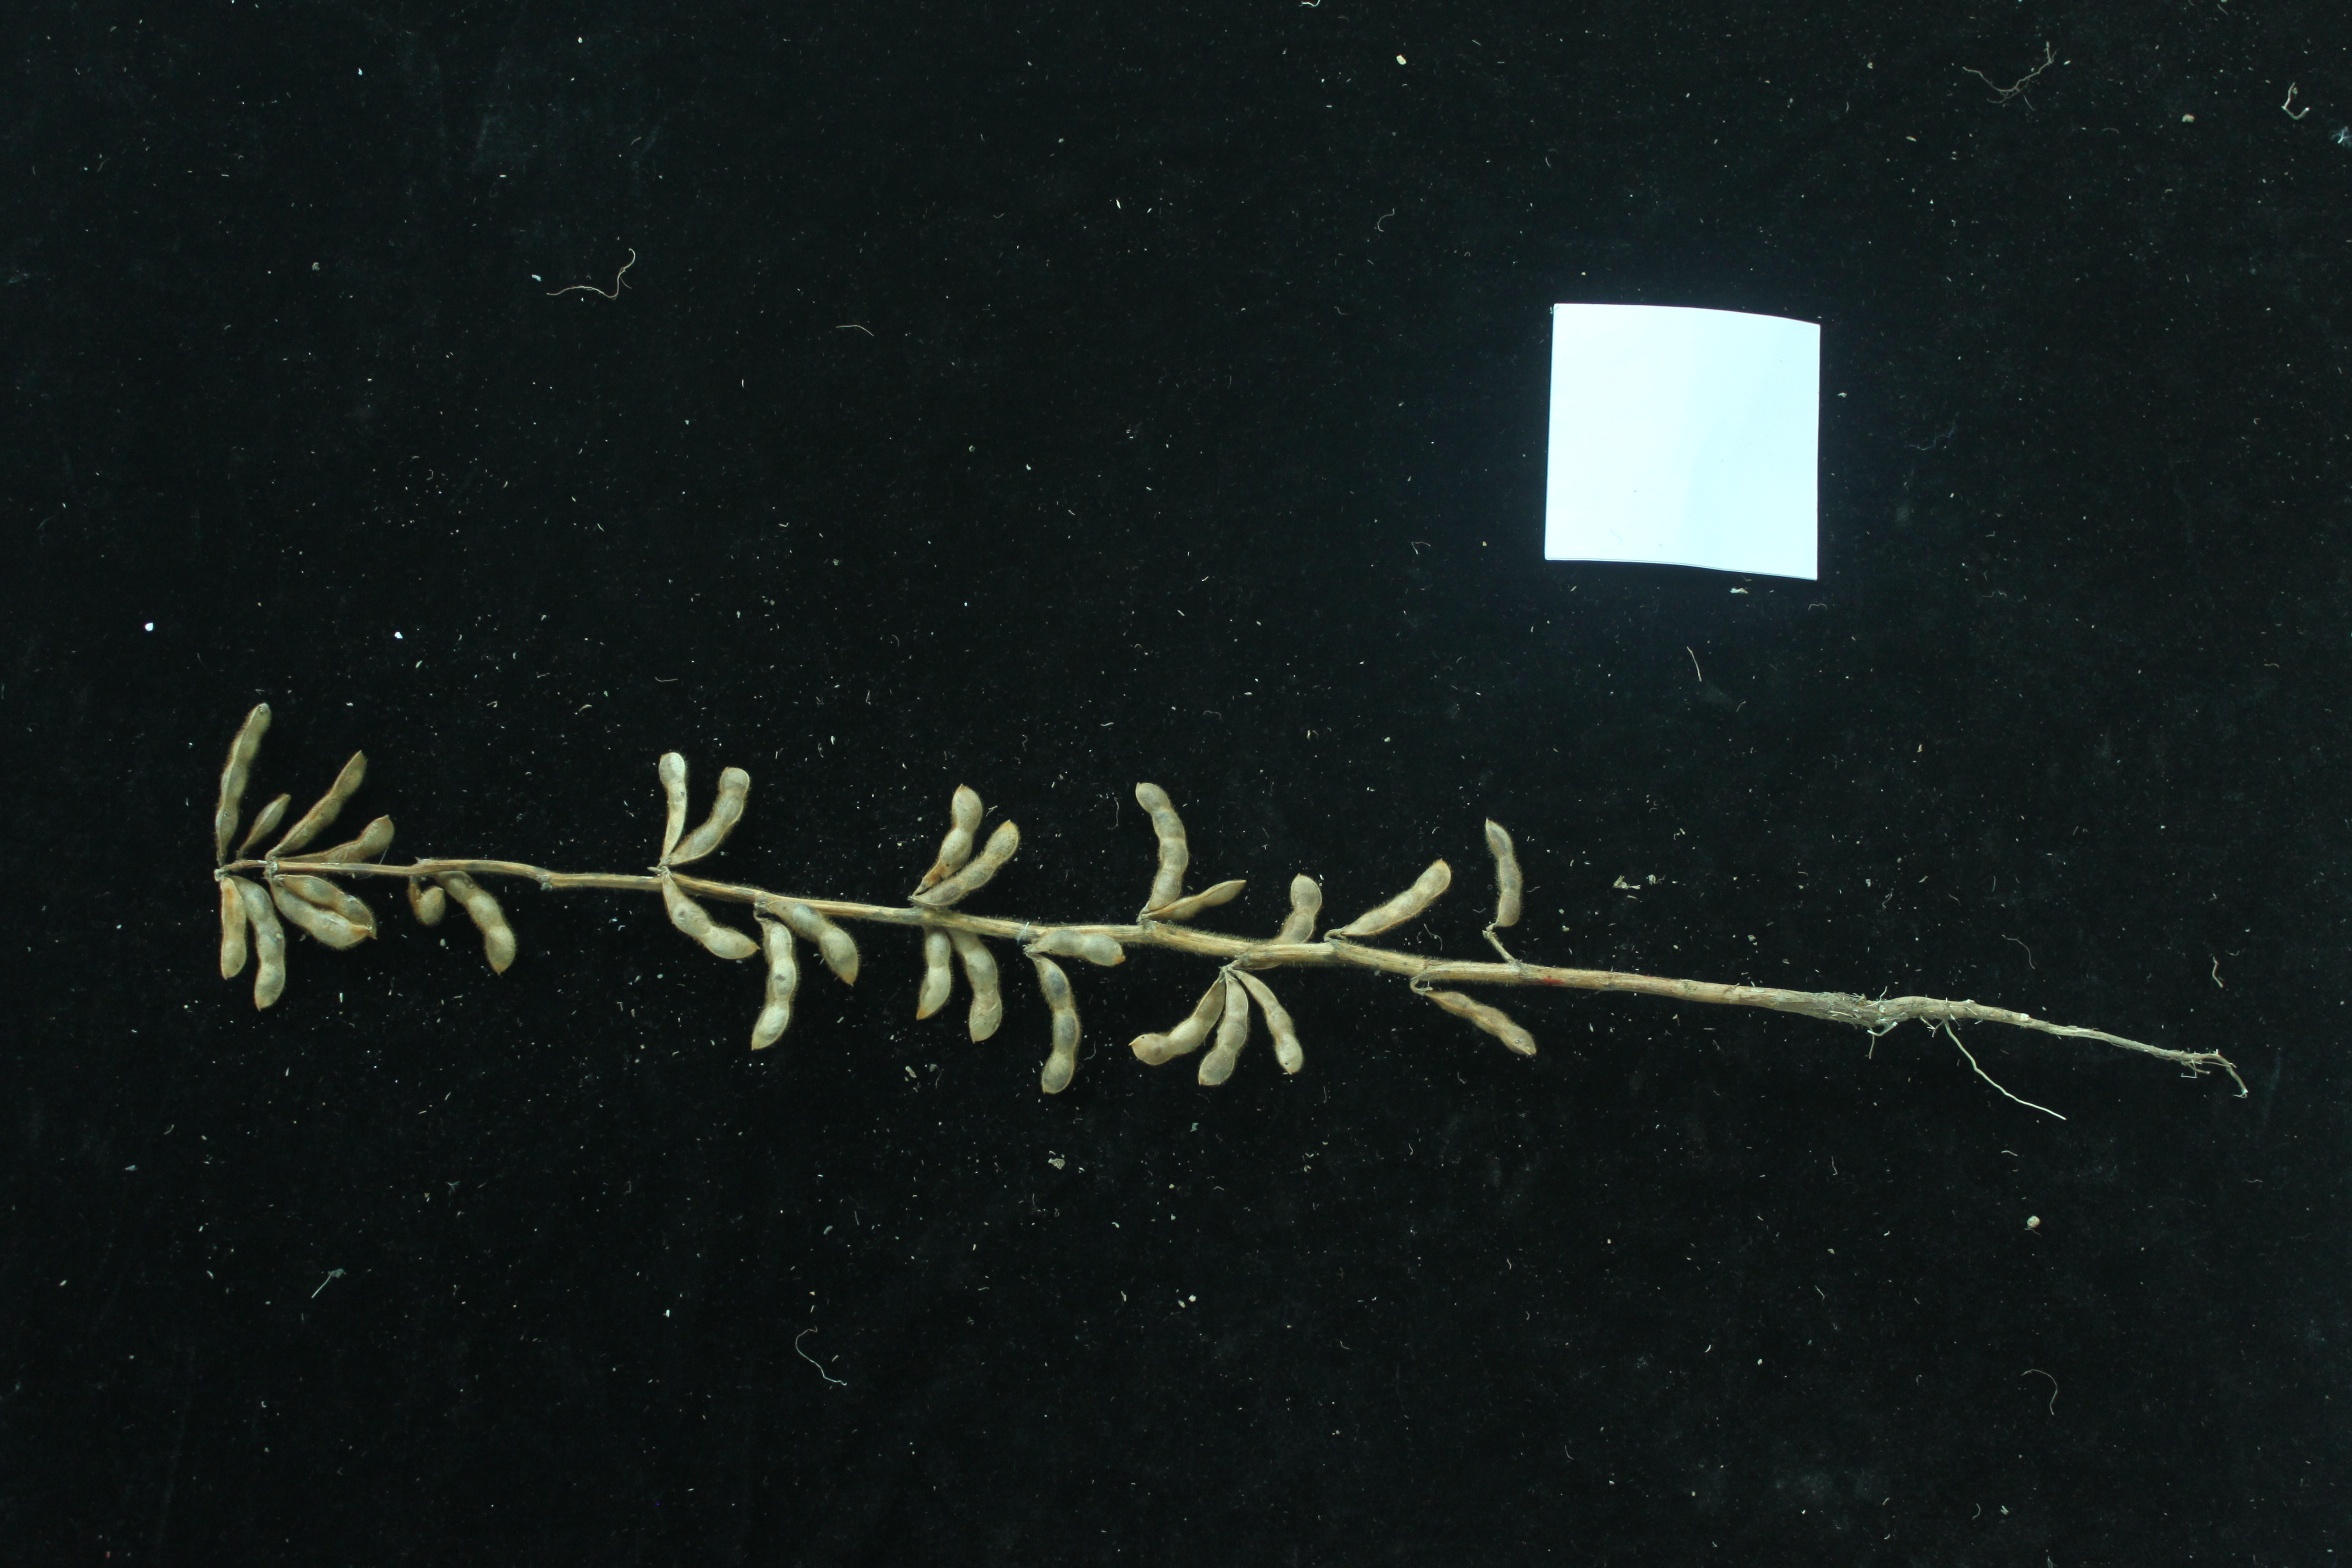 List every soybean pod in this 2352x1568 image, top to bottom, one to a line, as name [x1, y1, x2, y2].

soybean pod [214, 703, 271, 869]
soybean pod [265, 750, 367, 860]
soybean pod [656, 752, 688, 870]
soybean pod [666, 767, 749, 866]
soybean pod [1134, 782, 1188, 914]
soybean pod [909, 784, 983, 896]
soybean pod [235, 793, 291, 857]
soybean pod [274, 813, 394, 863]
soybean pod [909, 819, 1020, 909]
soybean pod [1484, 819, 1522, 927]
soybean pod [1325, 858, 1451, 937]
soybean pod [659, 868, 760, 960]
soybean pod [269, 873, 373, 928]
soybean pod [1269, 873, 1323, 942]
soybean pod [233, 875, 285, 1010]
soybean pod [435, 875, 515, 976]
soybean pod [218, 876, 245, 980]
soybean pod [407, 877, 445, 927]
soybean pod [1138, 880, 1248, 920]
soybean pod [269, 886, 368, 950]
soybean pod [752, 900, 859, 988]
soybean pod [750, 917, 799, 1052]
soybean pod [915, 929, 952, 1021]
soybean pod [949, 930, 1003, 1044]
soybean pod [1024, 931, 1125, 968]
soybean pod [1026, 955, 1081, 1095]
soybean pod [1198, 967, 1249, 1088]
soybean pod [1230, 969, 1303, 1075]
soybean pod [1128, 970, 1225, 1067]
soybean pod [1424, 992, 1537, 1056]